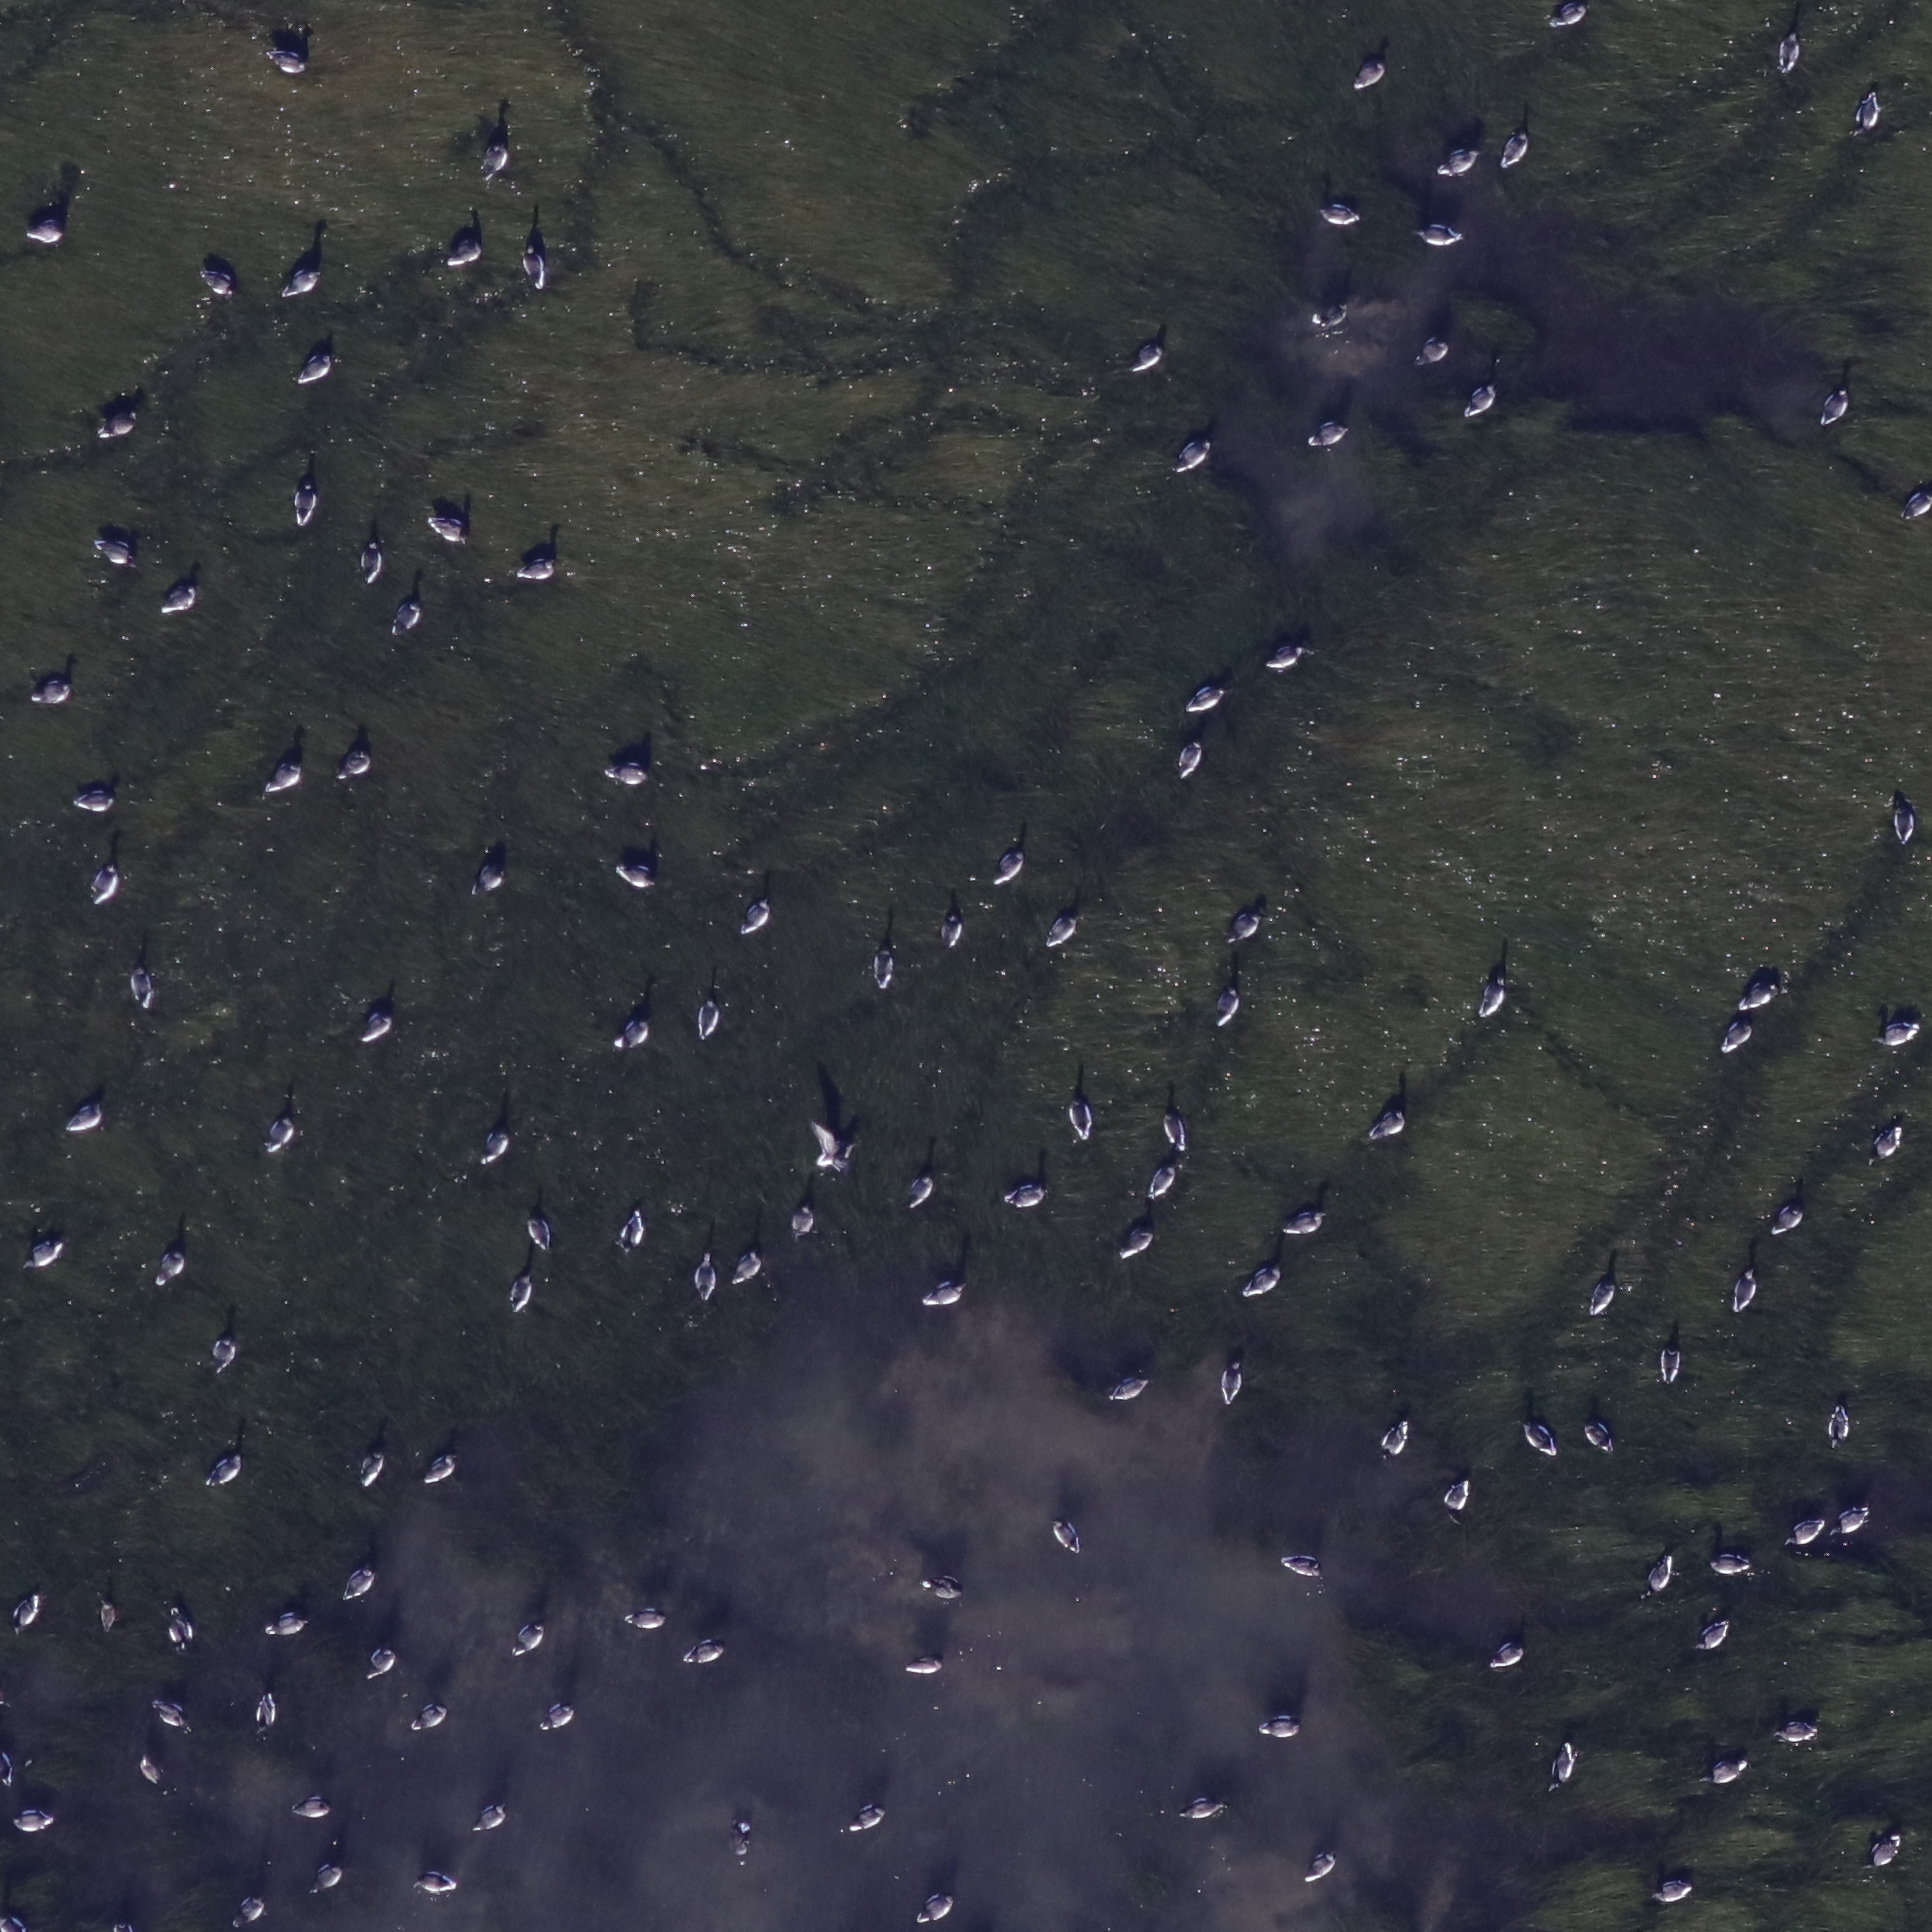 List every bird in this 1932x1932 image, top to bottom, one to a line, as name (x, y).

brant (1569, 11)
brant (1789, 51)
brant (288, 59)
brant (1369, 75)
brant (1867, 111)
brant (1514, 149)
brant (496, 159)
brant (1458, 159)
brant (1340, 213)
brant (46, 230)
brant (1438, 232)
brant (465, 254)
brant (532, 266)
brant (300, 280)
brant (218, 281)
brant (1331, 318)
brant (1432, 350)
brant (1144, 356)
brant (316, 366)
brant (1483, 399)
brant (1834, 407)
brant (118, 423)
brant (1328, 435)
brant (1192, 453)
brant (305, 501)
brant (1918, 503)
brant (448, 527)
brant (115, 550)
brant (370, 561)
brant (536, 568)
brant (178, 597)
brant (407, 618)
brant (1284, 655)
brant (51, 691)
brant (1205, 699)
brant (1190, 759)
brant (352, 765)
brant (628, 773)
brant (282, 775)
brant (96, 798)
brant (1903, 821)
brant (1008, 866)
brant (637, 874)
brant (489, 875)
brant (104, 883)
brant (757, 916)
brant (1246, 927)
brant (951, 928)
brant (1063, 928)
brant (883, 966)
brant (142, 985)
brant (1758, 994)
brant (1492, 996)
brant (1227, 1005)
brant (706, 1015)
brant (376, 1026)
brant (632, 1033)
brant (1738, 1033)
brant (1897, 1033)
brant (1079, 1114)
brant (84, 1116)
brant (1388, 1123)
brant (1174, 1128)
brant (280, 1130)
brant (1887, 1140)
brant (496, 1145)
brant (832, 1147)
brant (1162, 1183)
brant (920, 1189)
brant (1027, 1195)
brant (802, 1220)
brant (1787, 1220)
brant (1305, 1222)
brant (539, 1230)
brant (630, 1231)
brant (1134, 1239)
brant (41, 1250)
brant (170, 1265)
brant (747, 1265)
brant (707, 1277)
brant (1261, 1281)
brant (1744, 1290)
brant (519, 1291)
brant (946, 1292)
brant (1603, 1294)
brant (222, 1353)
brant (1669, 1359)
brant (1231, 1381)
brant (1130, 1386)
brant (1837, 1425)
brant (1597, 1433)
brant (1538, 1436)
brant (1395, 1440)
brant (227, 1467)
brant (370, 1467)
brant (439, 1467)
brant (1456, 1496)
brant (1849, 1521)
brant (1806, 1532)
brant (1065, 1533)
brant (1728, 1564)
brant (1304, 1565)
brant (1657, 1576)
brant (357, 1581)
brant (944, 1582)
brant (26, 1611)
brant (108, 1617)
brant (646, 1617)
brant (288, 1623)
brant (179, 1627)
brant (1712, 1635)
brant (529, 1638)
brant (706, 1650)
brant (1508, 1654)
brant (380, 1663)
brant (920, 1663)
brant (561, 1710)
brant (172, 1713)
brant (265, 1713)
brant (428, 1716)
brant (1282, 1727)
brant (1794, 1731)
brant (0, 1763)
brant (1562, 1763)
brant (1726, 1771)
brant (148, 1772)
brant (312, 1806)
brant (1195, 1806)
brant (862, 1816)
brant (491, 1817)
brant (30, 1820)
brant (740, 1837)
brant (1885, 1851)
brant (1320, 1865)
brant (325, 1881)
brant (431, 1882)
brant (1672, 1889)
brant (935, 1908)
brant (252, 1913)
brant (10, 1928)